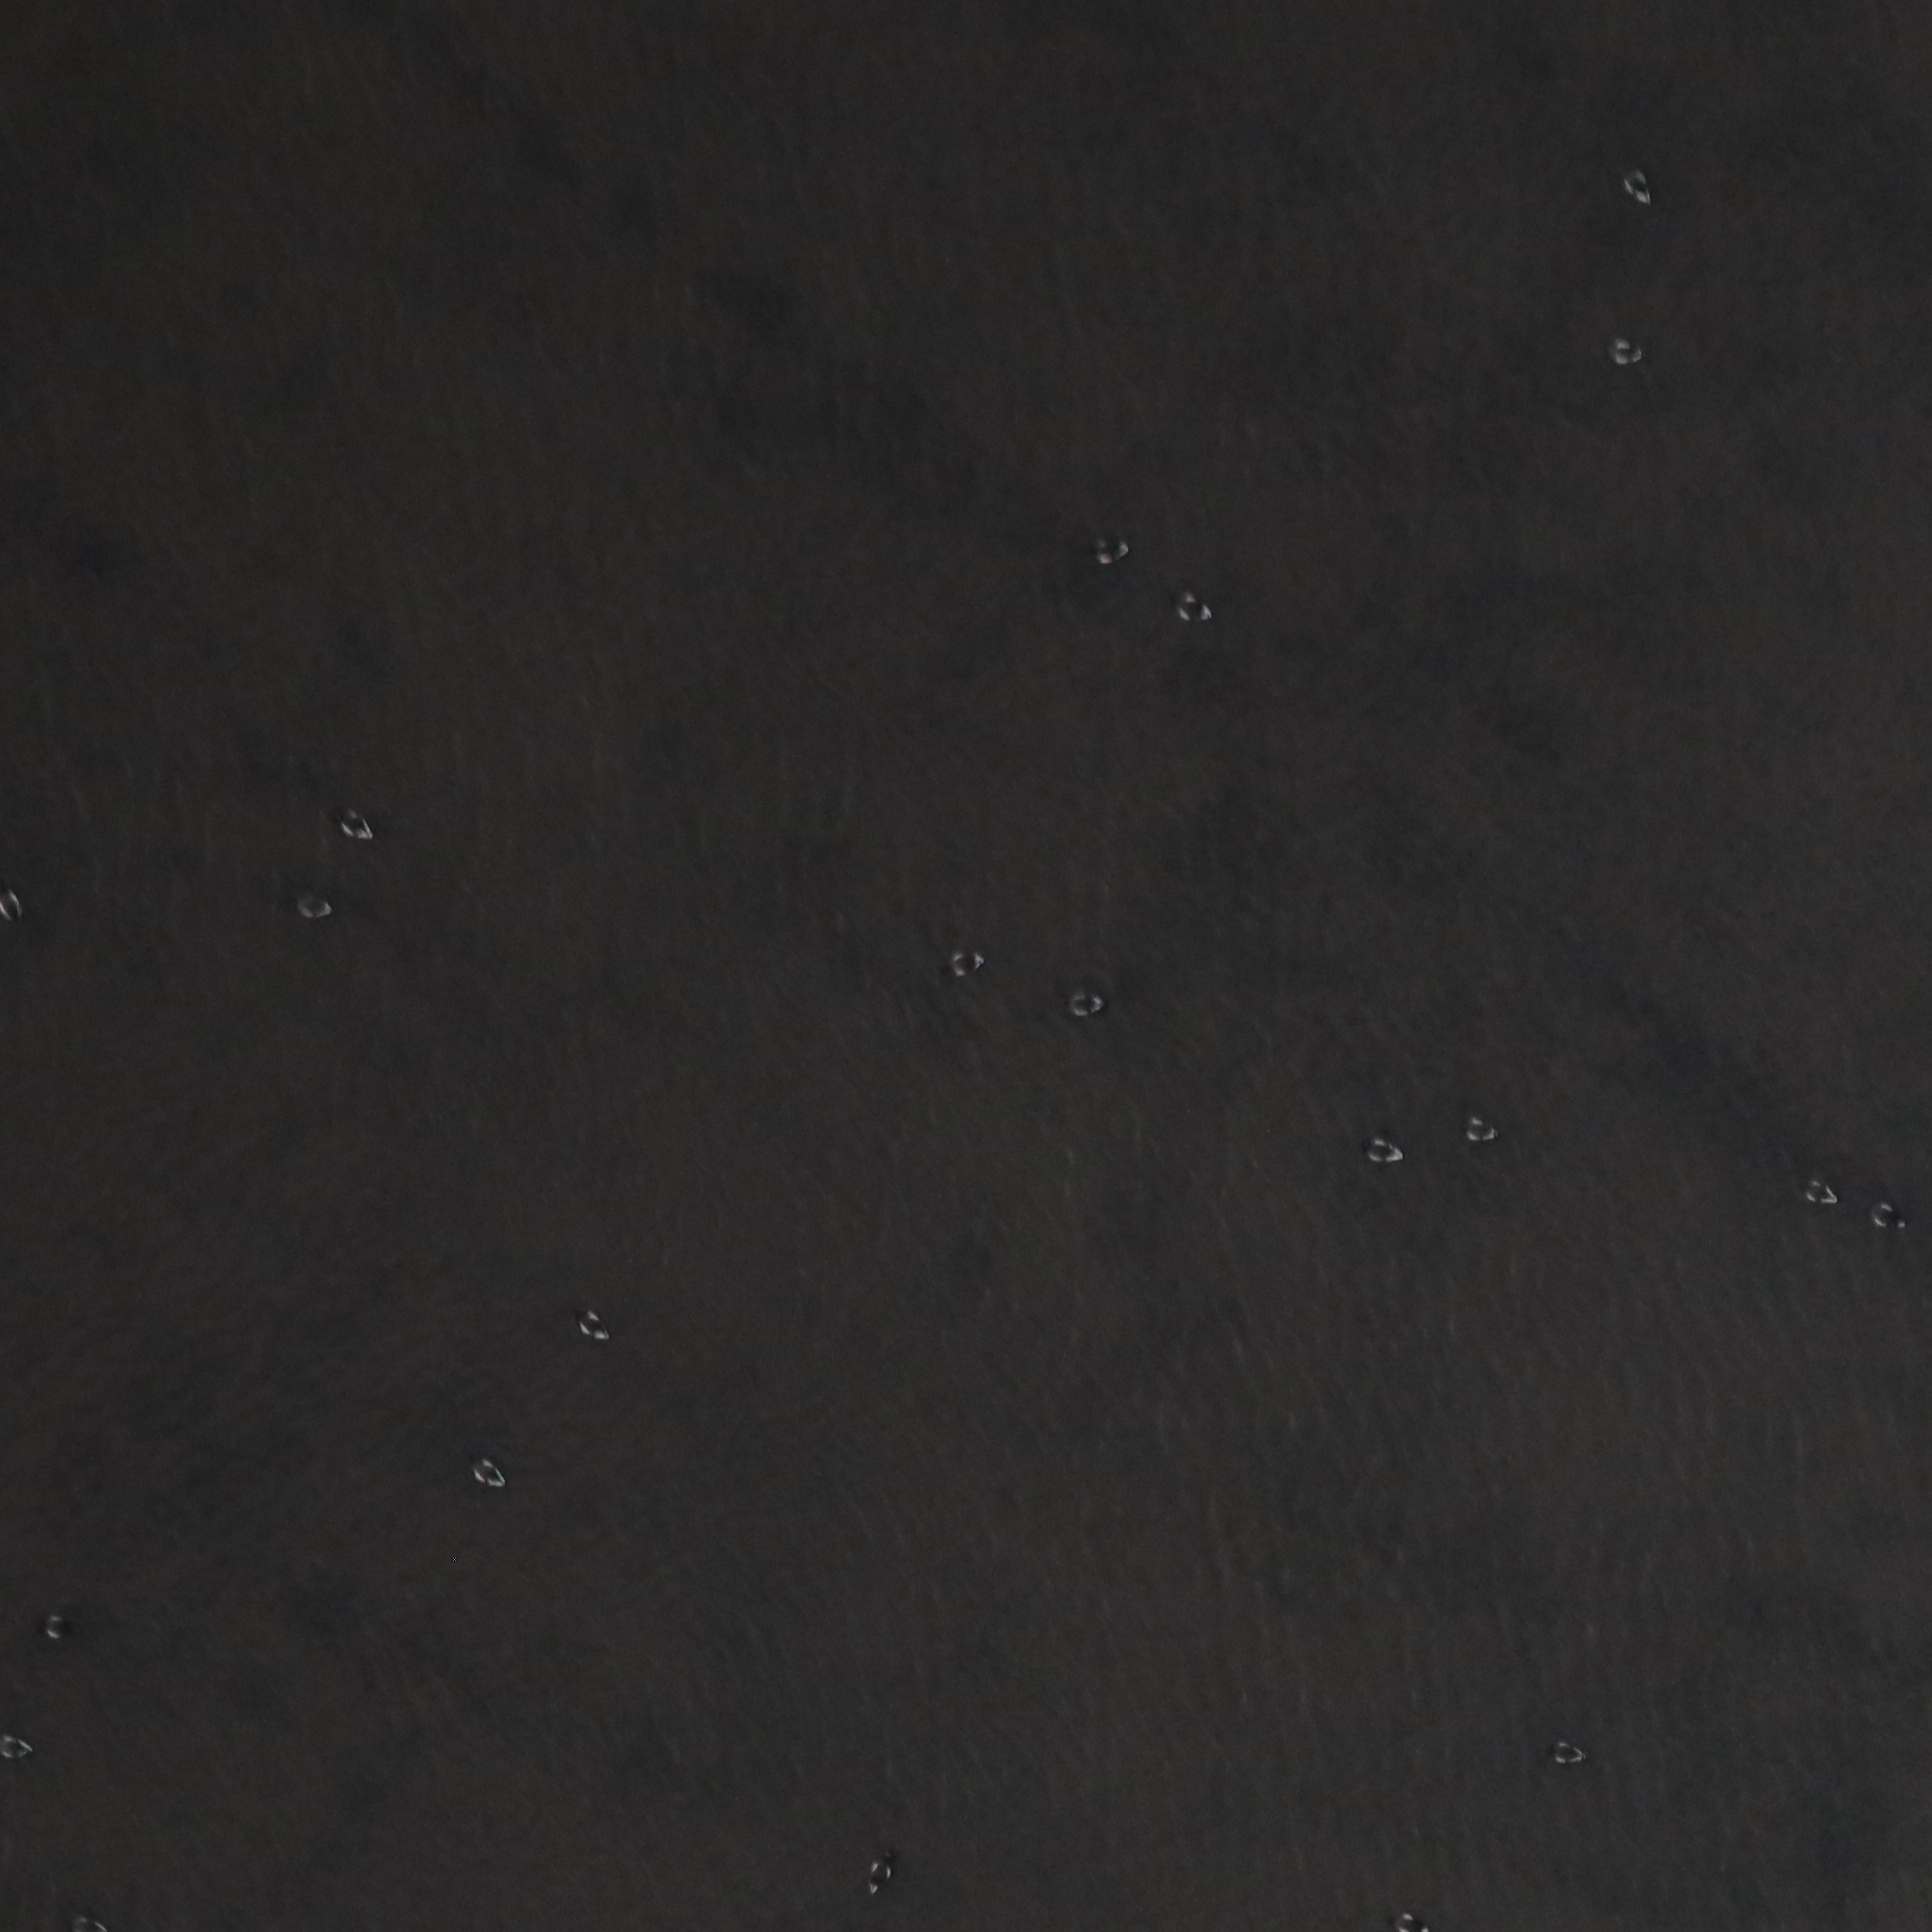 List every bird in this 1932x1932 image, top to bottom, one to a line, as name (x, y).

brant (1635, 186)
brant (1625, 353)
brant (1107, 550)
brant (1190, 607)
brant (354, 825)
brant (316, 906)
brant (963, 964)
brant (1087, 1005)
brant (1479, 1131)
brant (1381, 1152)
brant (1821, 1191)
brant (1884, 1214)
brant (593, 1325)
brant (489, 1475)
brant (57, 1630)
brant (13, 1746)
brant (1567, 1753)
brant (881, 1872)
brant (1409, 1925)
brant (88, 1927)